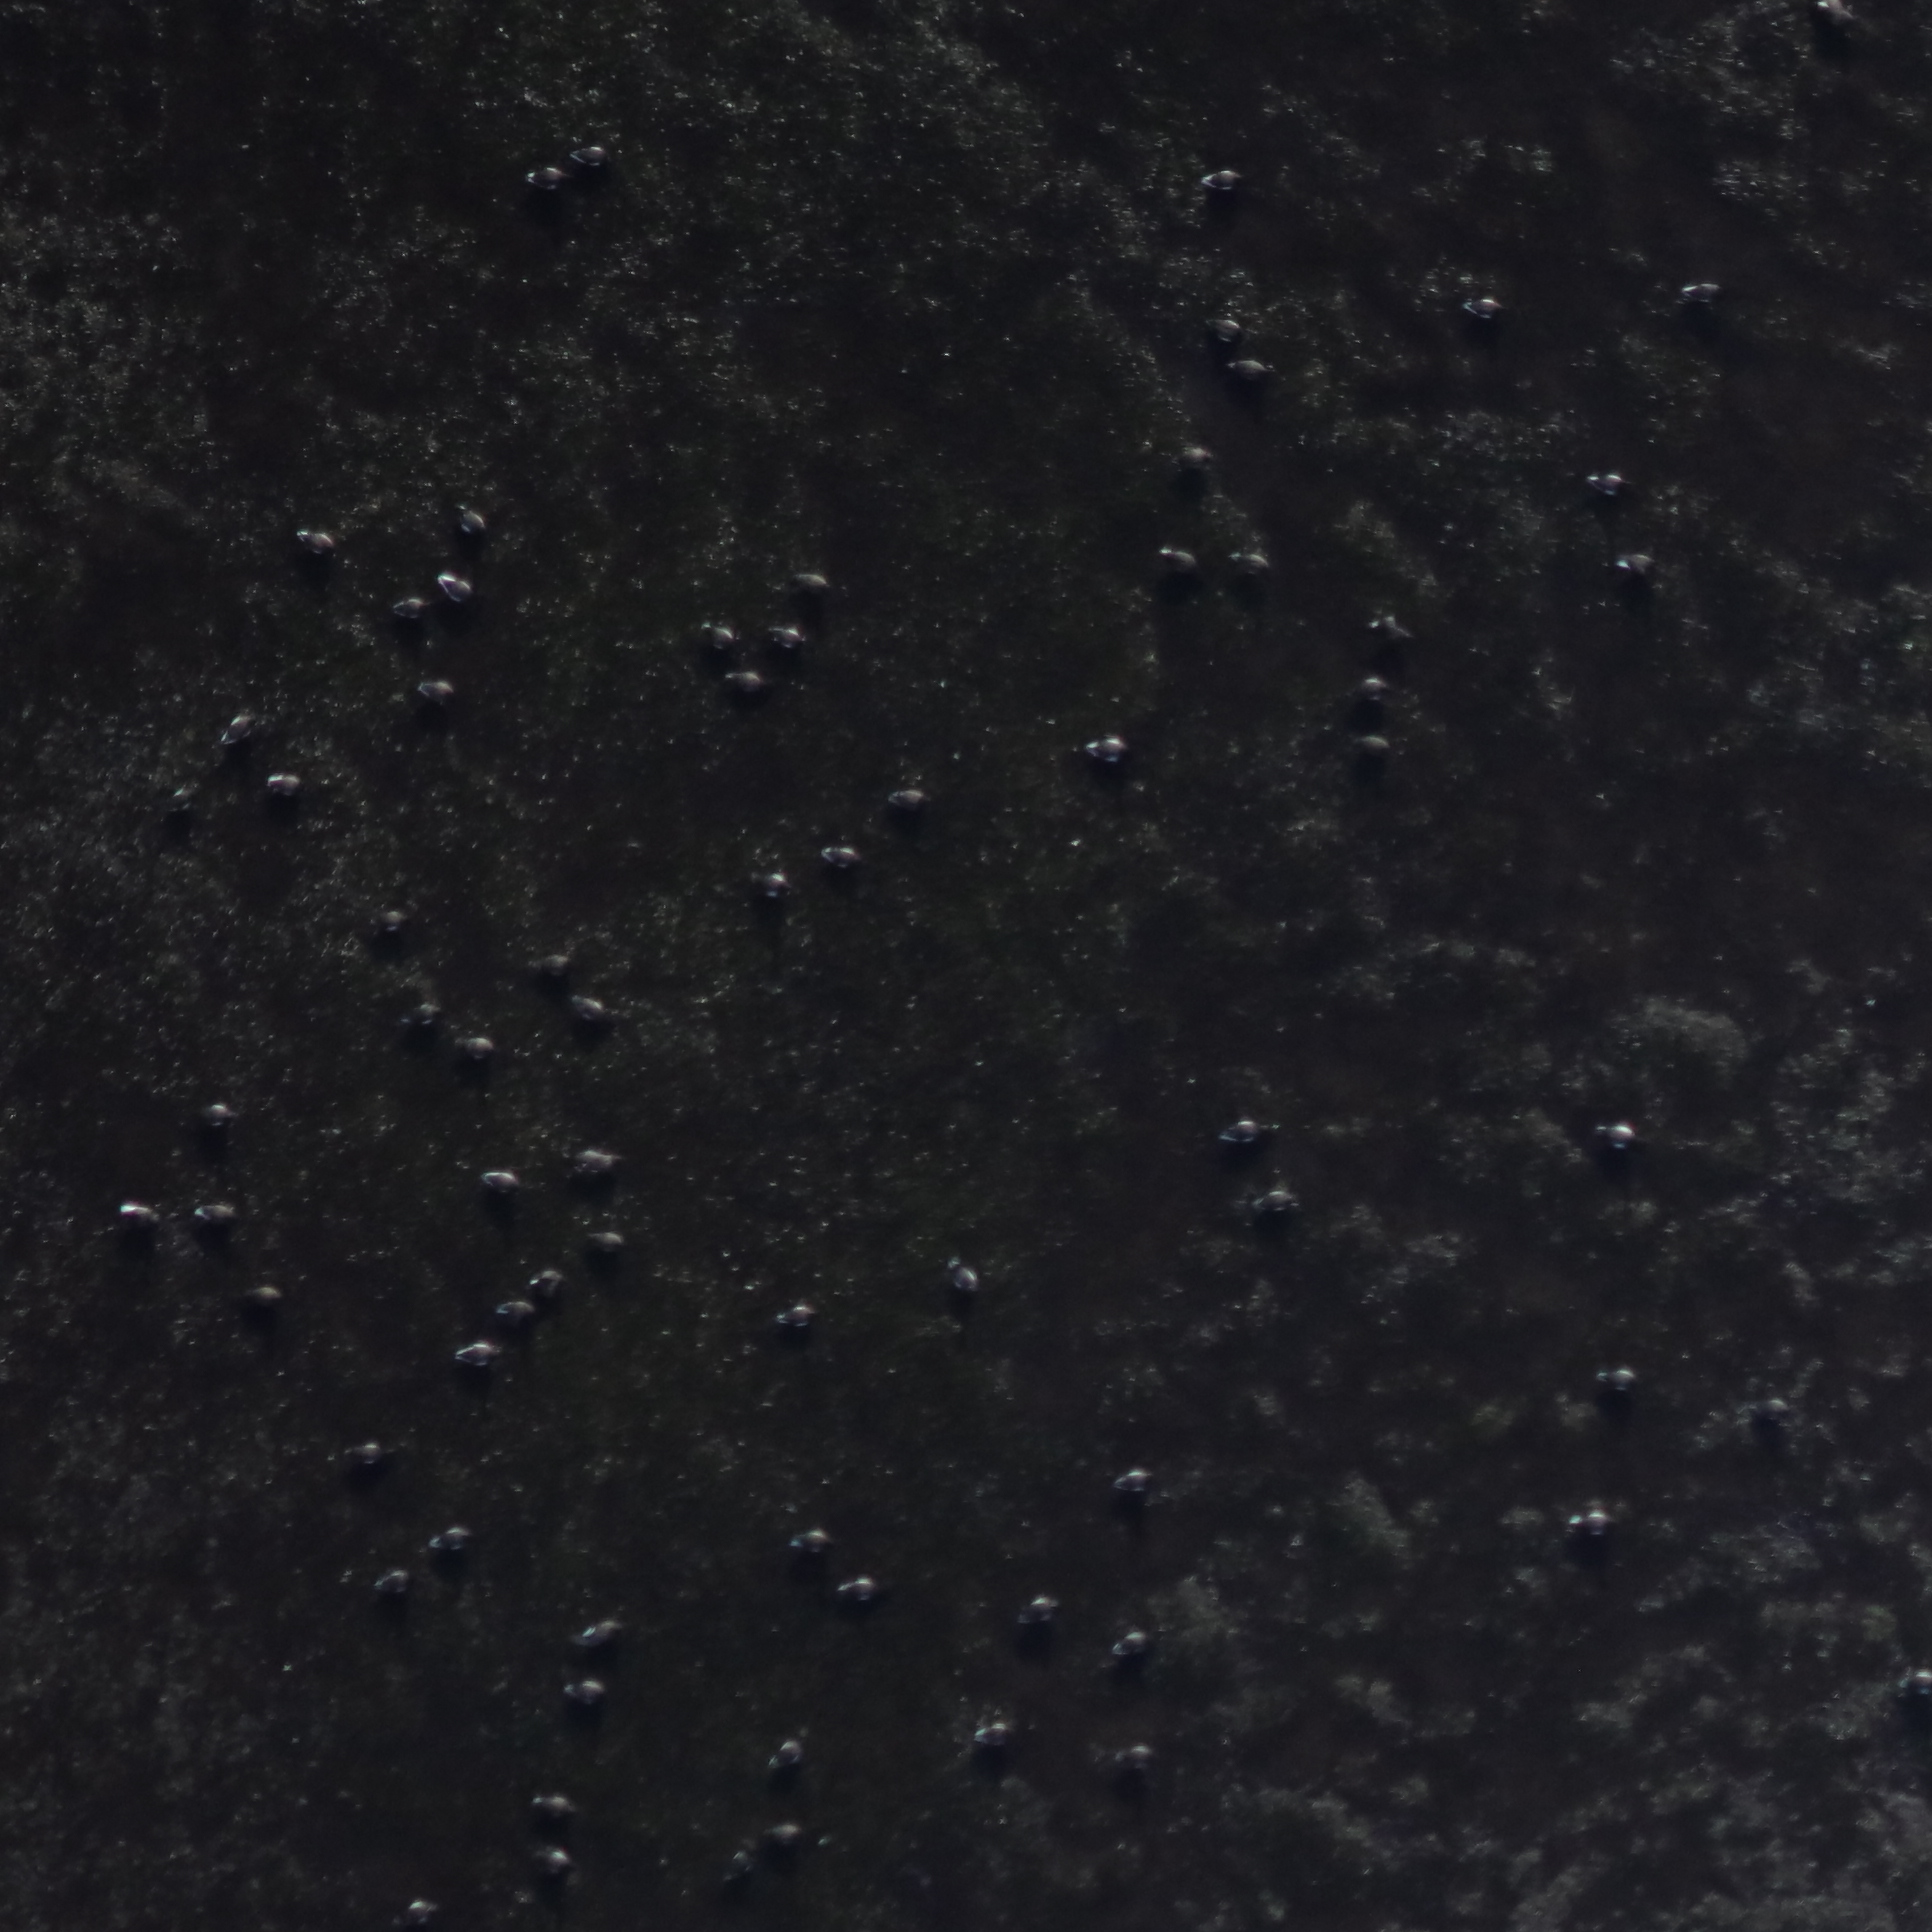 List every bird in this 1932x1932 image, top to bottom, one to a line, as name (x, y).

brant (592, 155)
brant (542, 174)
brant (1224, 182)
brant (1703, 292)
brant (1486, 307)
brant (1223, 328)
brant (1253, 372)
brant (1198, 459)
brant (1604, 487)
brant (475, 522)
brant (322, 543)
brant (1175, 556)
brant (1631, 563)
brant (1254, 565)
brant (808, 578)
brant (456, 588)
brant (408, 607)
brant (1390, 634)
brant (789, 638)
brant (721, 640)
brant (748, 679)
brant (1373, 684)
brant (436, 690)
brant (243, 729)
brant (1375, 748)
brant (1109, 751)
brant (284, 785)
brant (187, 803)
brant (914, 803)
brant (841, 856)
brant (768, 885)
brant (392, 921)
brant (557, 961)
brant (594, 1010)
brant (424, 1012)
brant (477, 1048)
brant (222, 1115)
brant (1244, 1137)
brant (1620, 1137)
brant (603, 1160)
brant (502, 1178)
brant (1279, 1204)
brant (141, 1209)
brant (218, 1218)
brant (608, 1241)
brant (964, 1278)
brant (550, 1281)
brant (265, 1290)
brant (516, 1310)
brant (794, 1311)
brant (482, 1354)
brant (1616, 1373)
brant (1767, 1410)
brant (368, 1450)
brant (1132, 1478)
brant (1584, 1521)
brant (449, 1534)
brant (807, 1537)
brant (391, 1580)
brant (861, 1582)
brant (1040, 1609)
brant (602, 1631)
brant (1131, 1642)
brant (1915, 1686)
brant (585, 1691)
brant (994, 1734)
brant (783, 1747)
brant (1139, 1756)
brant (551, 1804)
brant (785, 1834)
brant (556, 1867)
brant (739, 1867)
brant (418, 1916)